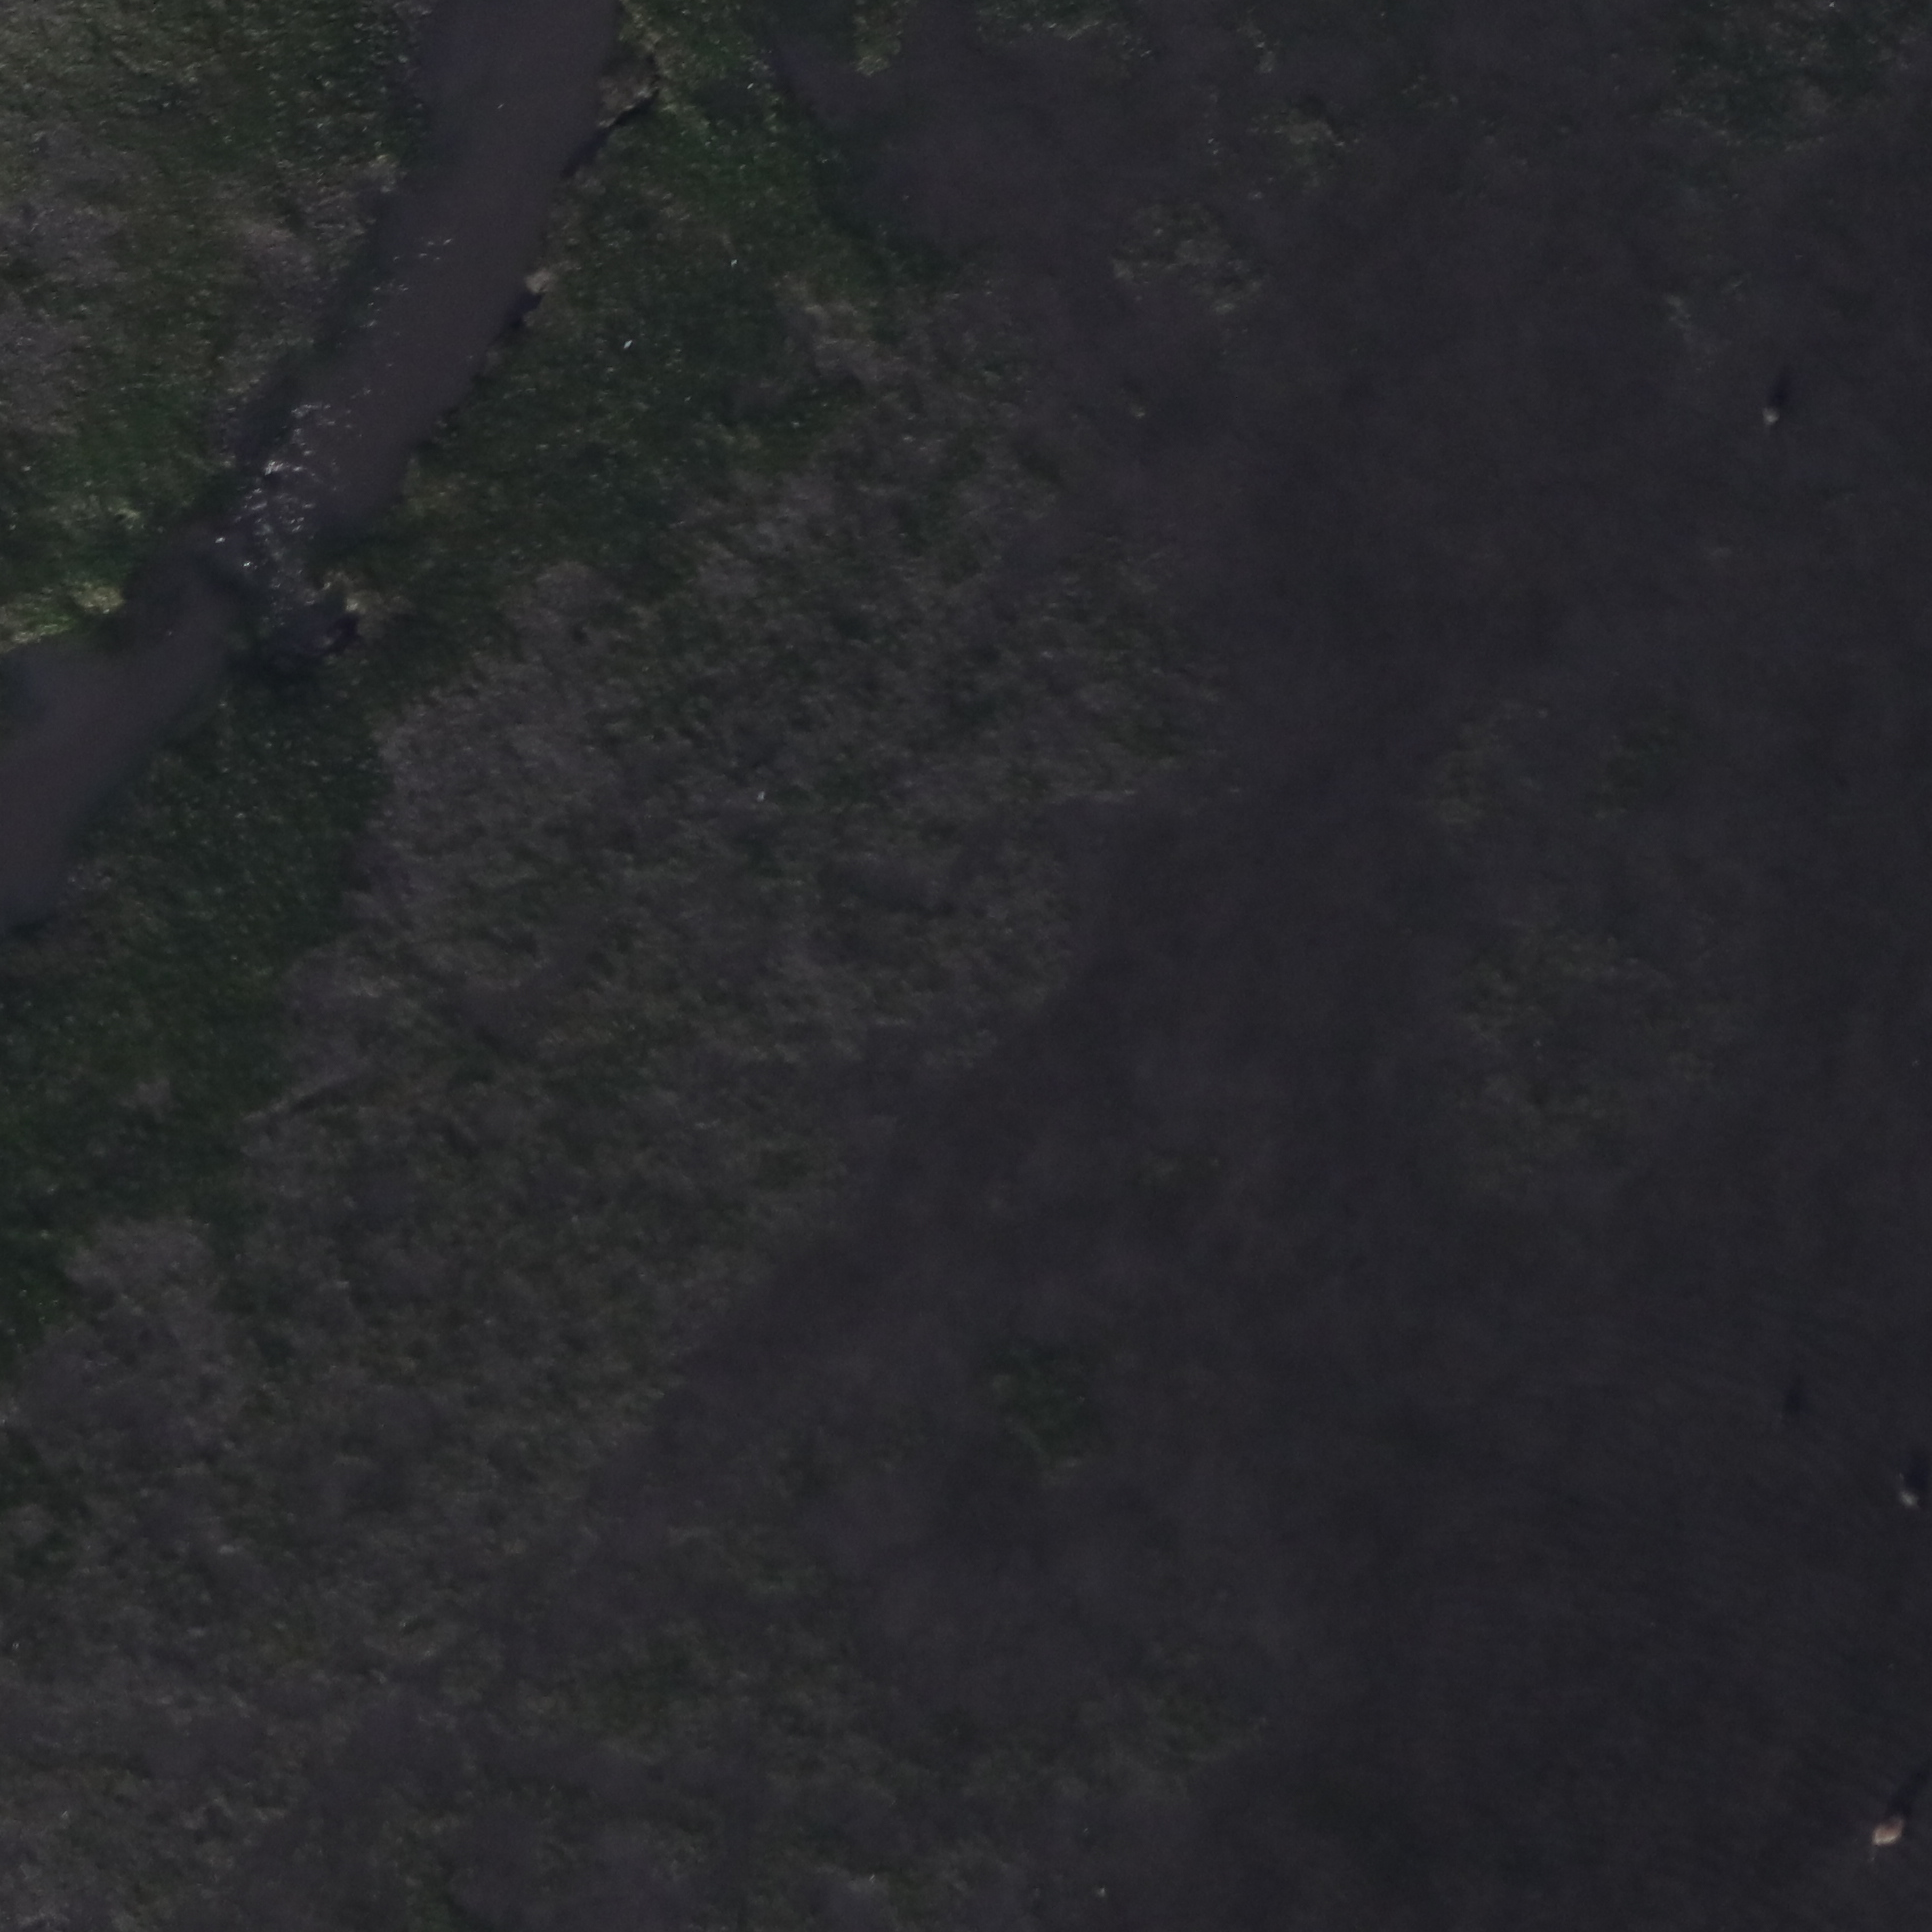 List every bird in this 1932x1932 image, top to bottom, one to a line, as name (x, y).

brant (1773, 412)
brant (1907, 1490)
Canada goose (1888, 1831)